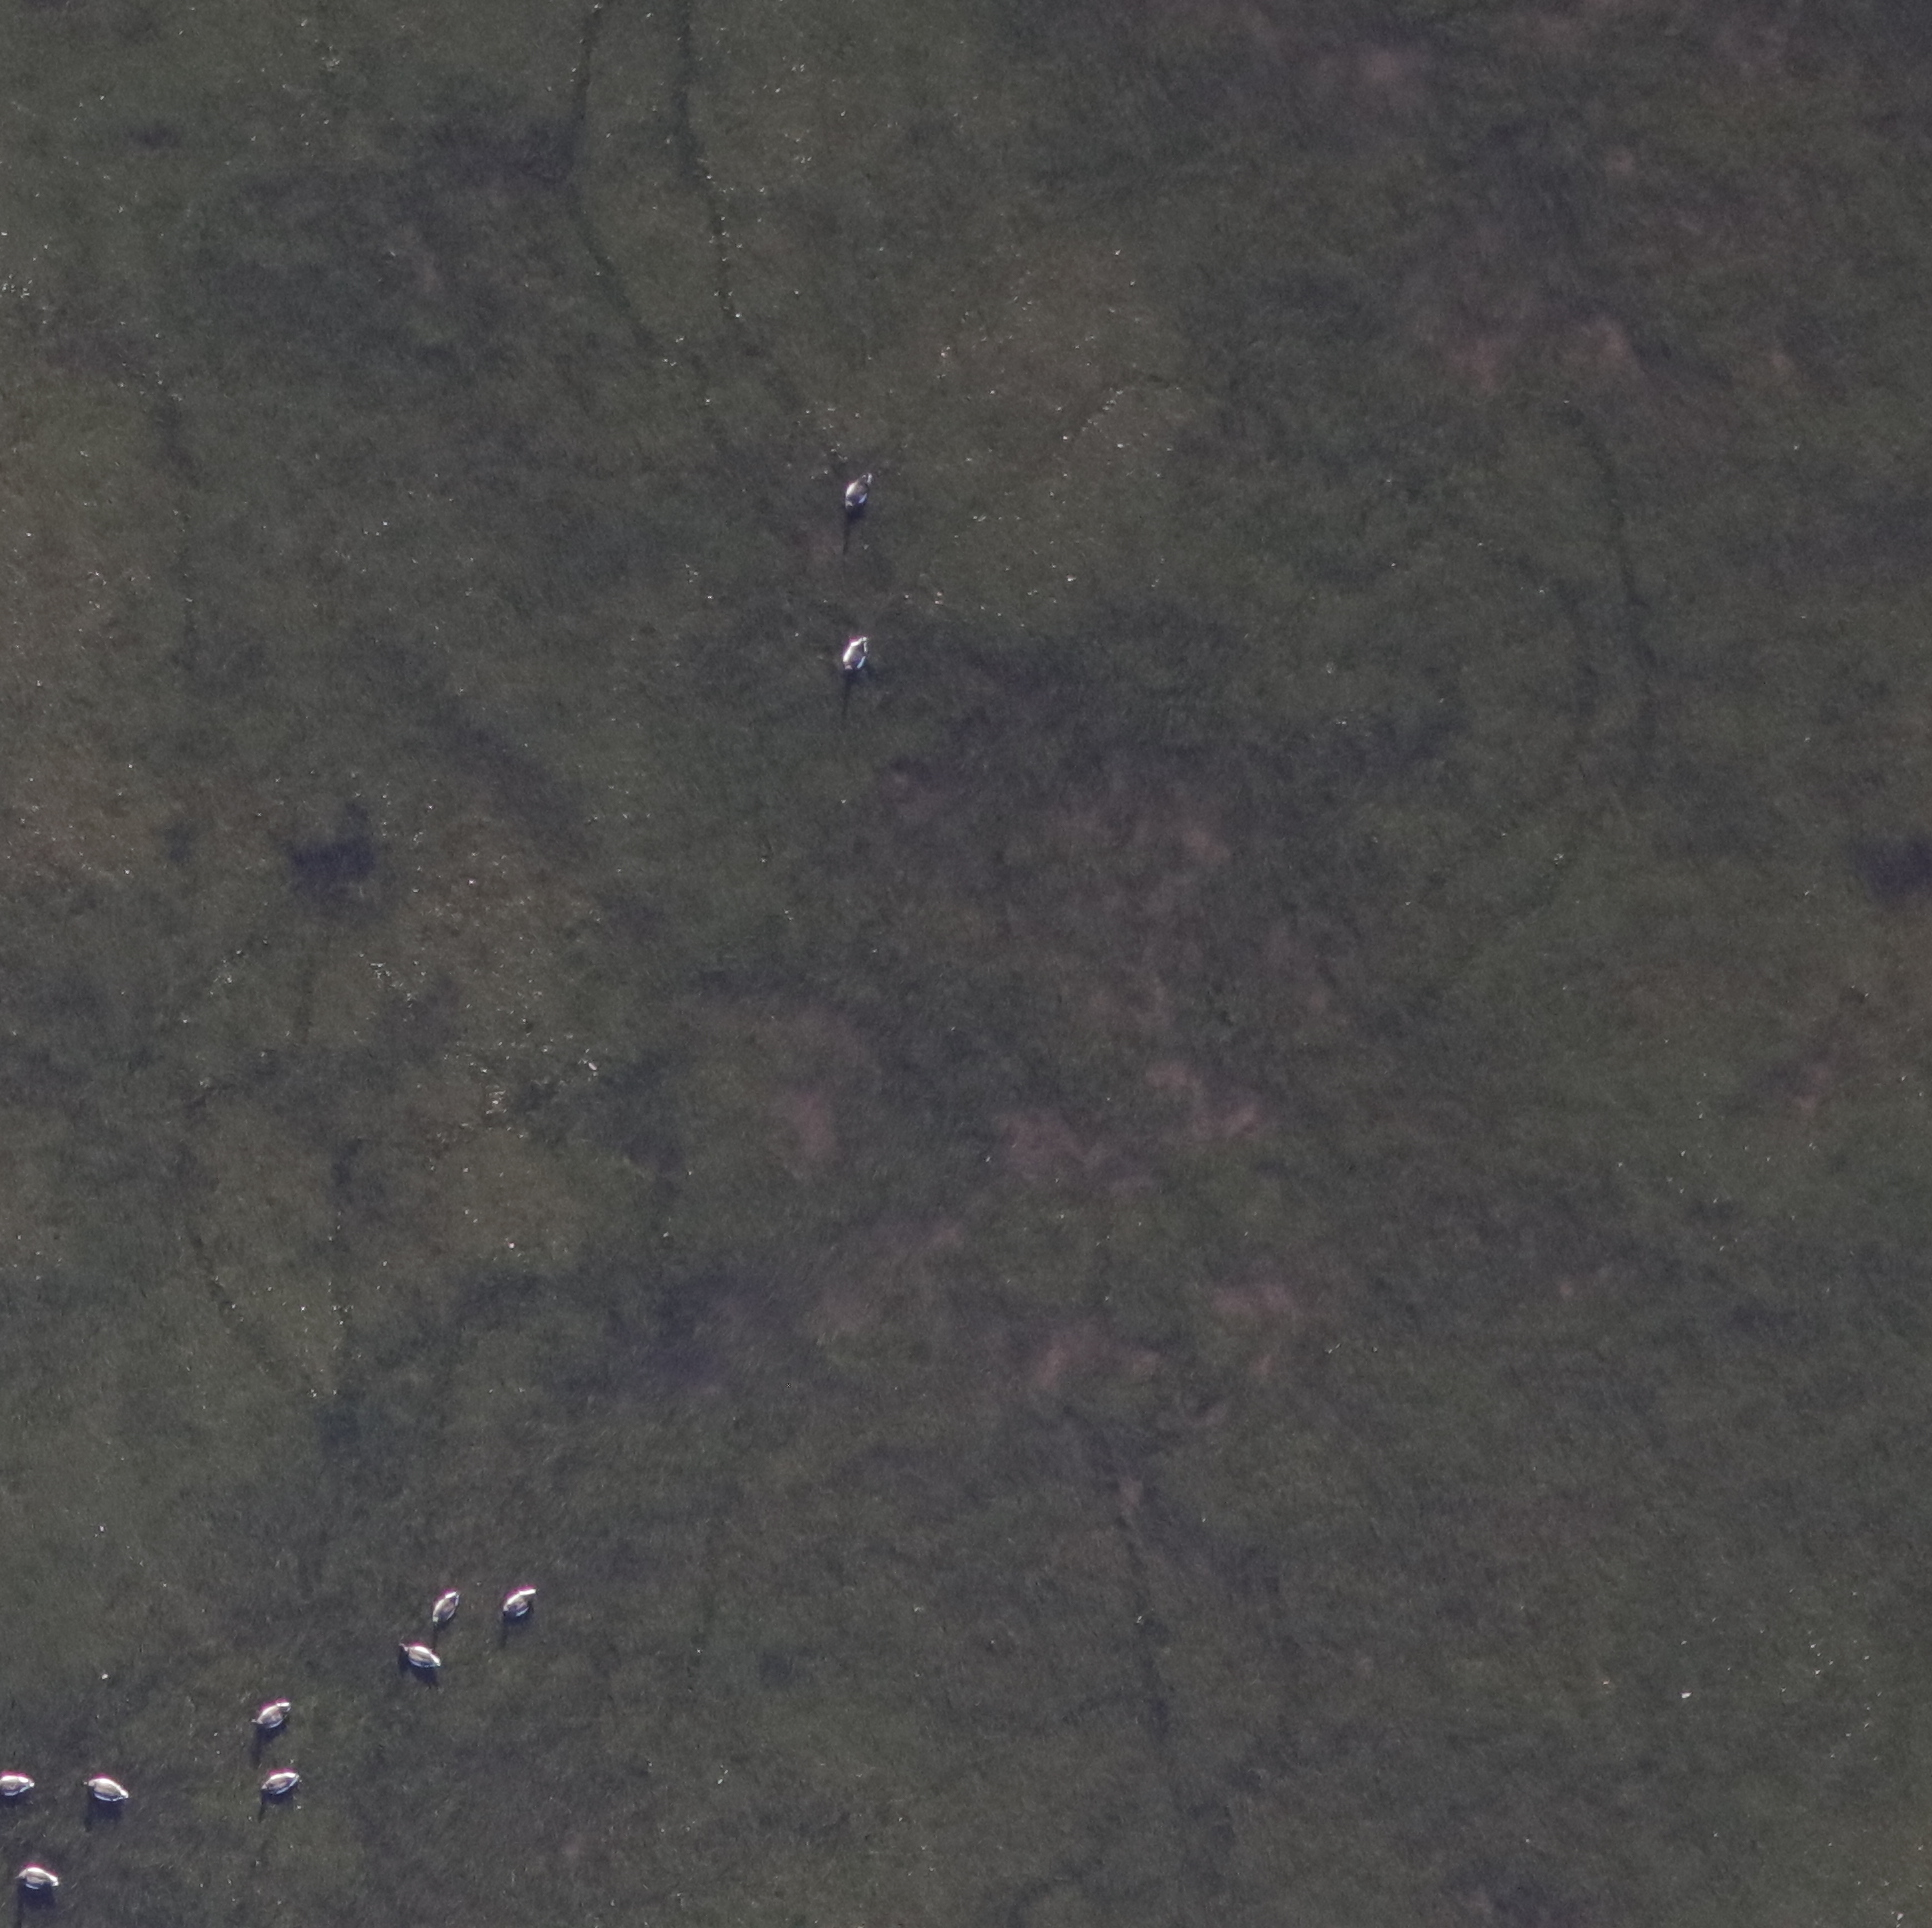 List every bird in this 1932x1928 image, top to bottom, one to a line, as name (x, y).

brant (858, 491)
brant (856, 654)
brant (518, 1603)
brant (447, 1608)
brant (420, 1656)
brant (272, 1716)
brant (280, 1783)
brant (12, 1787)
brant (108, 1788)
brant (37, 1876)